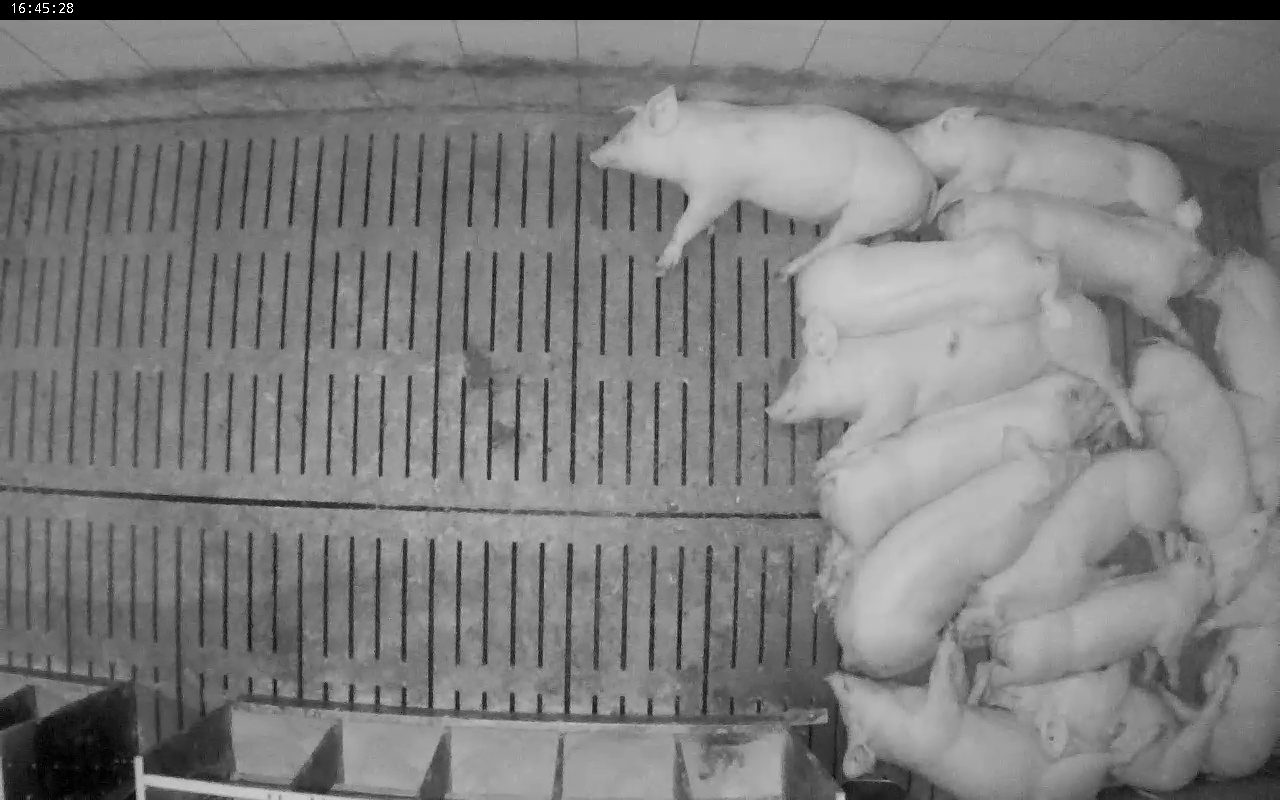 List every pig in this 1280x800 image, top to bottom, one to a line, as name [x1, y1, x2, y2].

pig [590, 84, 933, 280]
pig [896, 105, 1184, 225]
pig [934, 190, 1218, 349]
pig [795, 204, 1075, 341]
pig [1191, 247, 1280, 513]
pig [766, 293, 1144, 478]
pig [1091, 338, 1270, 611]
pig [810, 360, 1119, 615]
pig [835, 425, 1093, 680]
pig [954, 448, 1181, 651]
pig [1157, 511, 1280, 789]
pig [967, 529, 1218, 708]
pig [821, 619, 1165, 797]
pig [982, 656, 1233, 795]